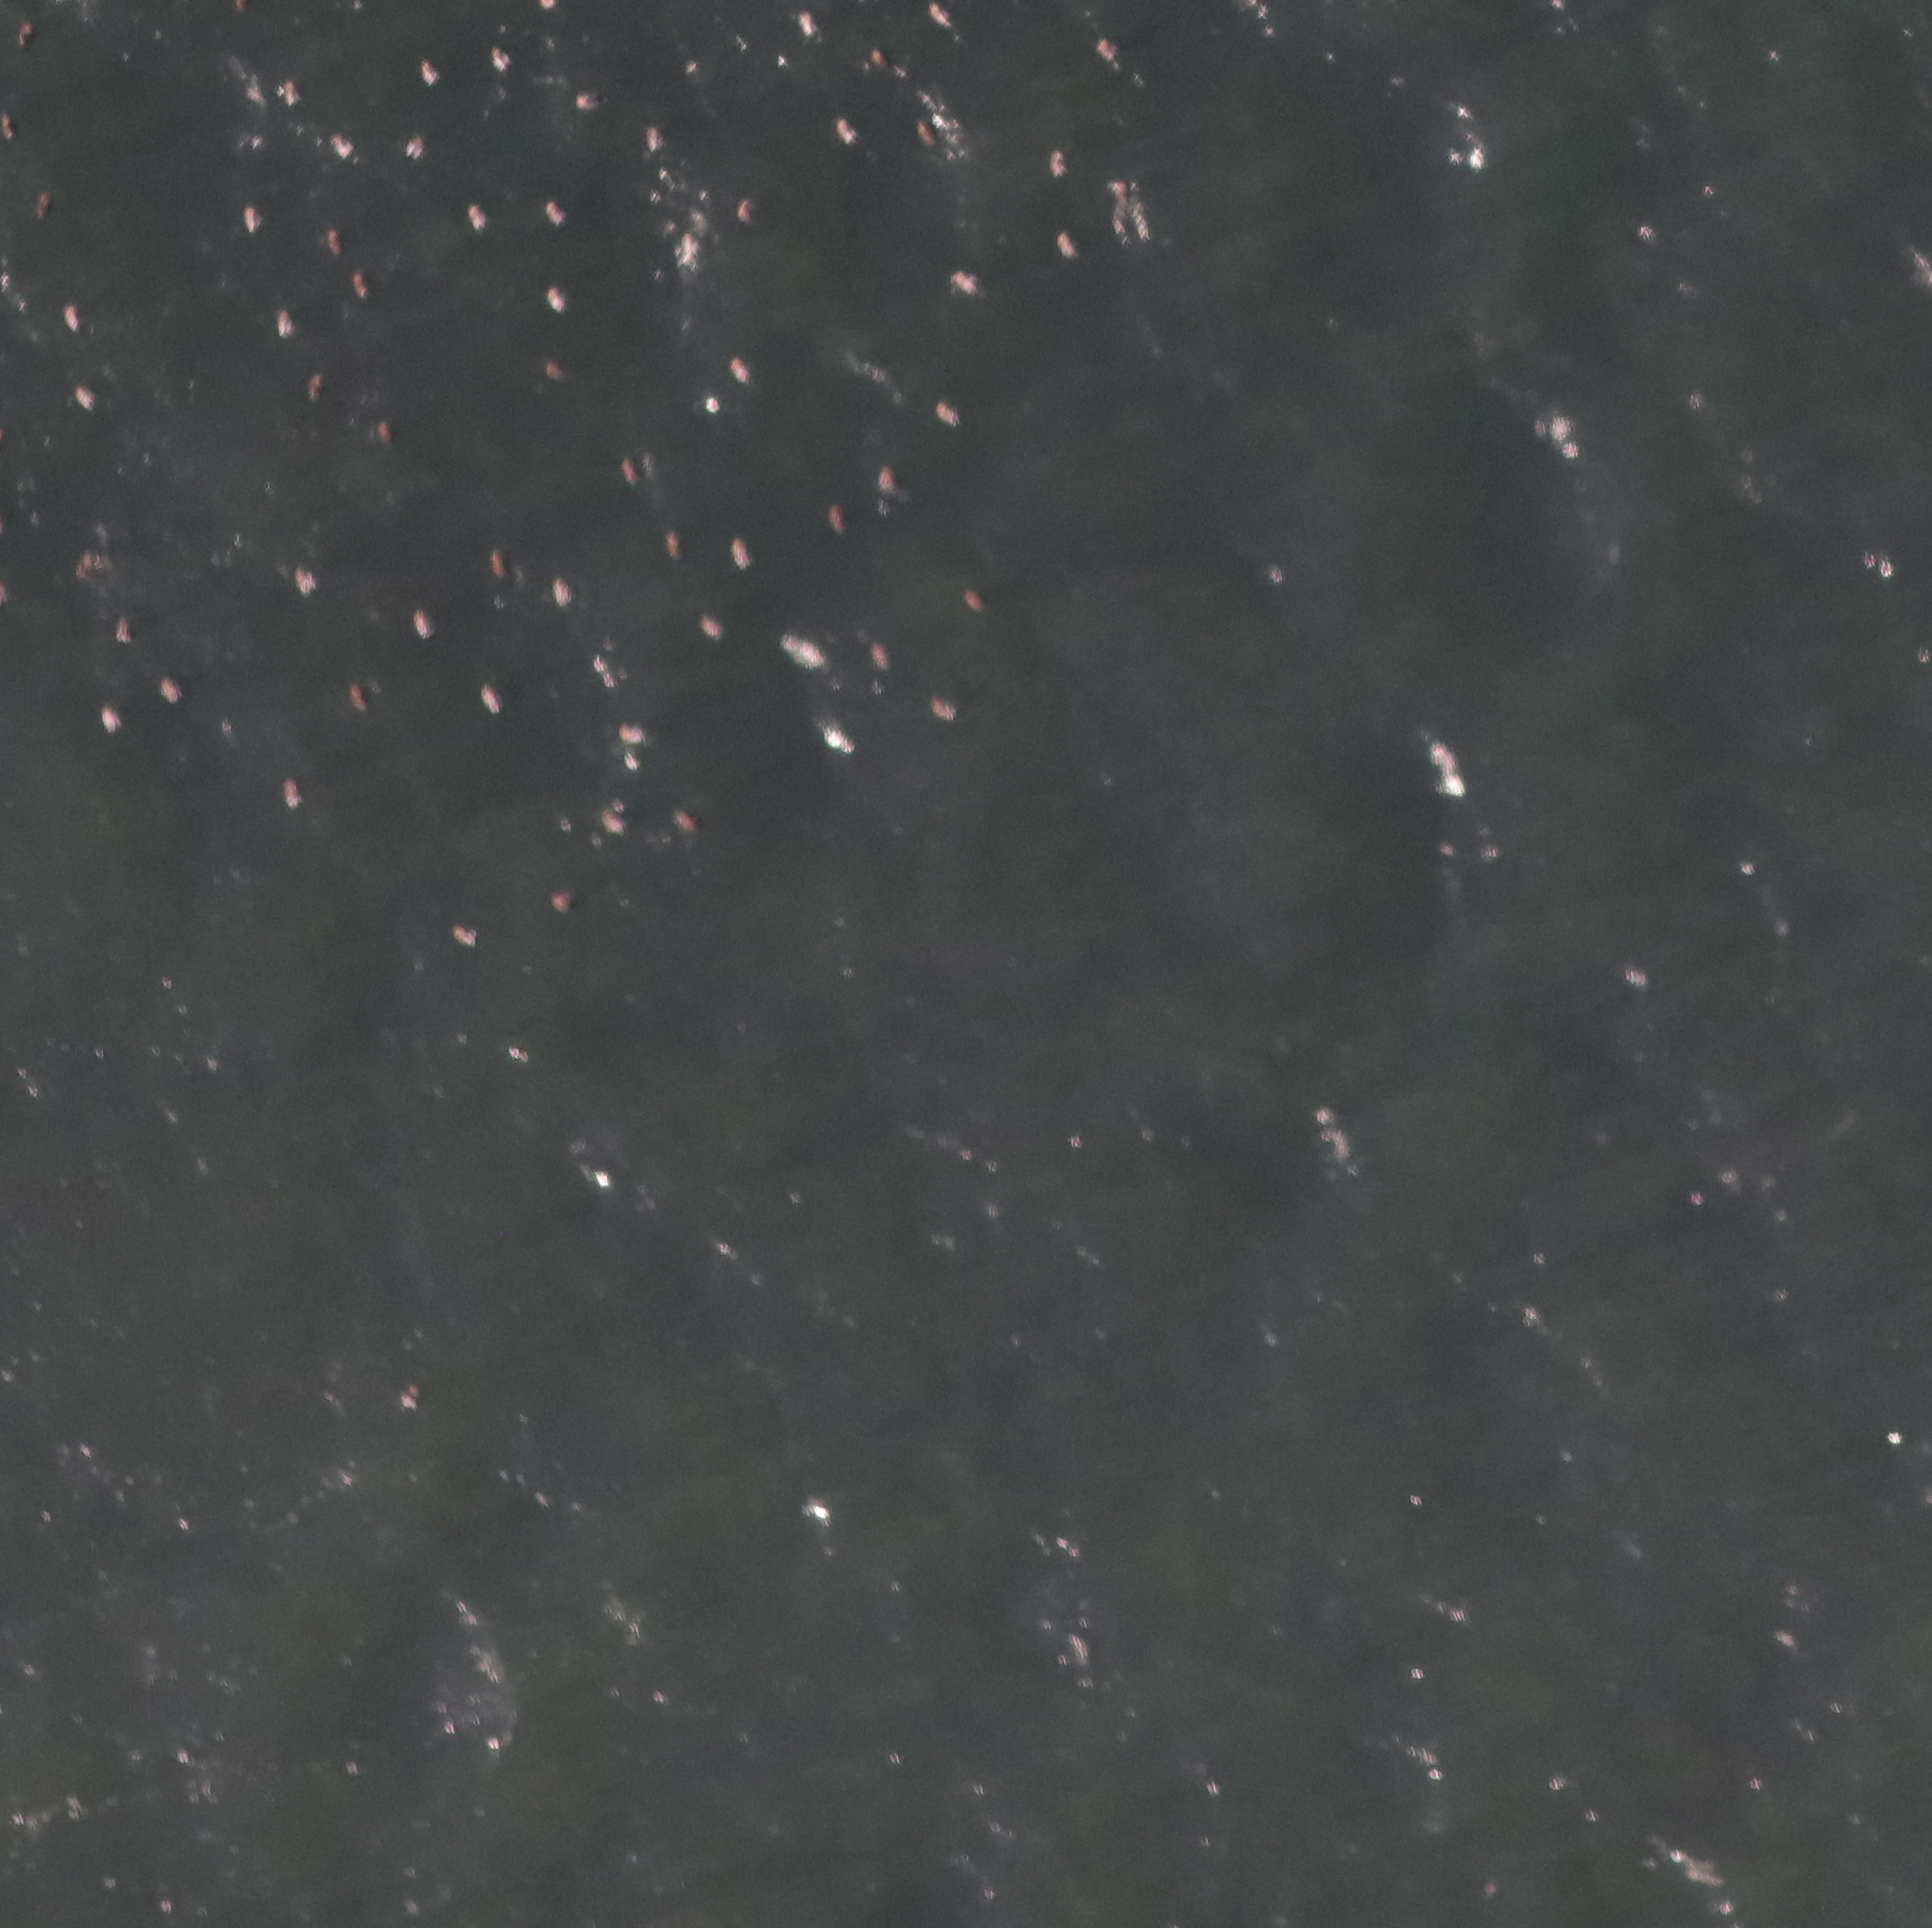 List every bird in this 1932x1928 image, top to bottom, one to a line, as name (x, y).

other bird (940, 17)
other bird (805, 25)
other bird (27, 32)
other bird (1106, 50)
other bird (503, 57)
other bird (886, 59)
other bird (428, 75)
other bird (291, 94)
other bird (591, 104)
other bird (9, 125)
other bird (929, 130)
other bird (846, 134)
other bird (654, 136)
other bird (341, 141)
other bird (415, 150)
other bird (1058, 163)
other bird (1122, 191)
other bird (45, 205)
other bird (556, 208)
other bird (745, 211)
other bird (252, 218)
other bird (479, 220)
other bird (337, 241)
other bird (1068, 245)
other bird (361, 279)
other bird (966, 284)
other bird (554, 300)
other bird (74, 313)
other bird (286, 322)
other bird (739, 366)
other bird (554, 371)
other bird (314, 385)
other bird (87, 399)
other bird (952, 415)
other bird (383, 429)
other bird (630, 469)
other bird (885, 483)
other bird (837, 519)
other bird (676, 545)
other bird (744, 556)
other bird (86, 557)
other bird (500, 562)
other bird (305, 581)
other bird (564, 590)
other bird (975, 599)
other bird (424, 624)
other bird (122, 629)
other bird (713, 629)
other bird (809, 652)
other bird (877, 653)
other bird (172, 687)
other bird (487, 693)
other bird (359, 701)
other bird (943, 706)
other bird (107, 721)
other bird (633, 735)
other bird (836, 738)
other bird (293, 798)
other bird (691, 821)
other bird (615, 823)
other bird (564, 901)
other bird (463, 936)